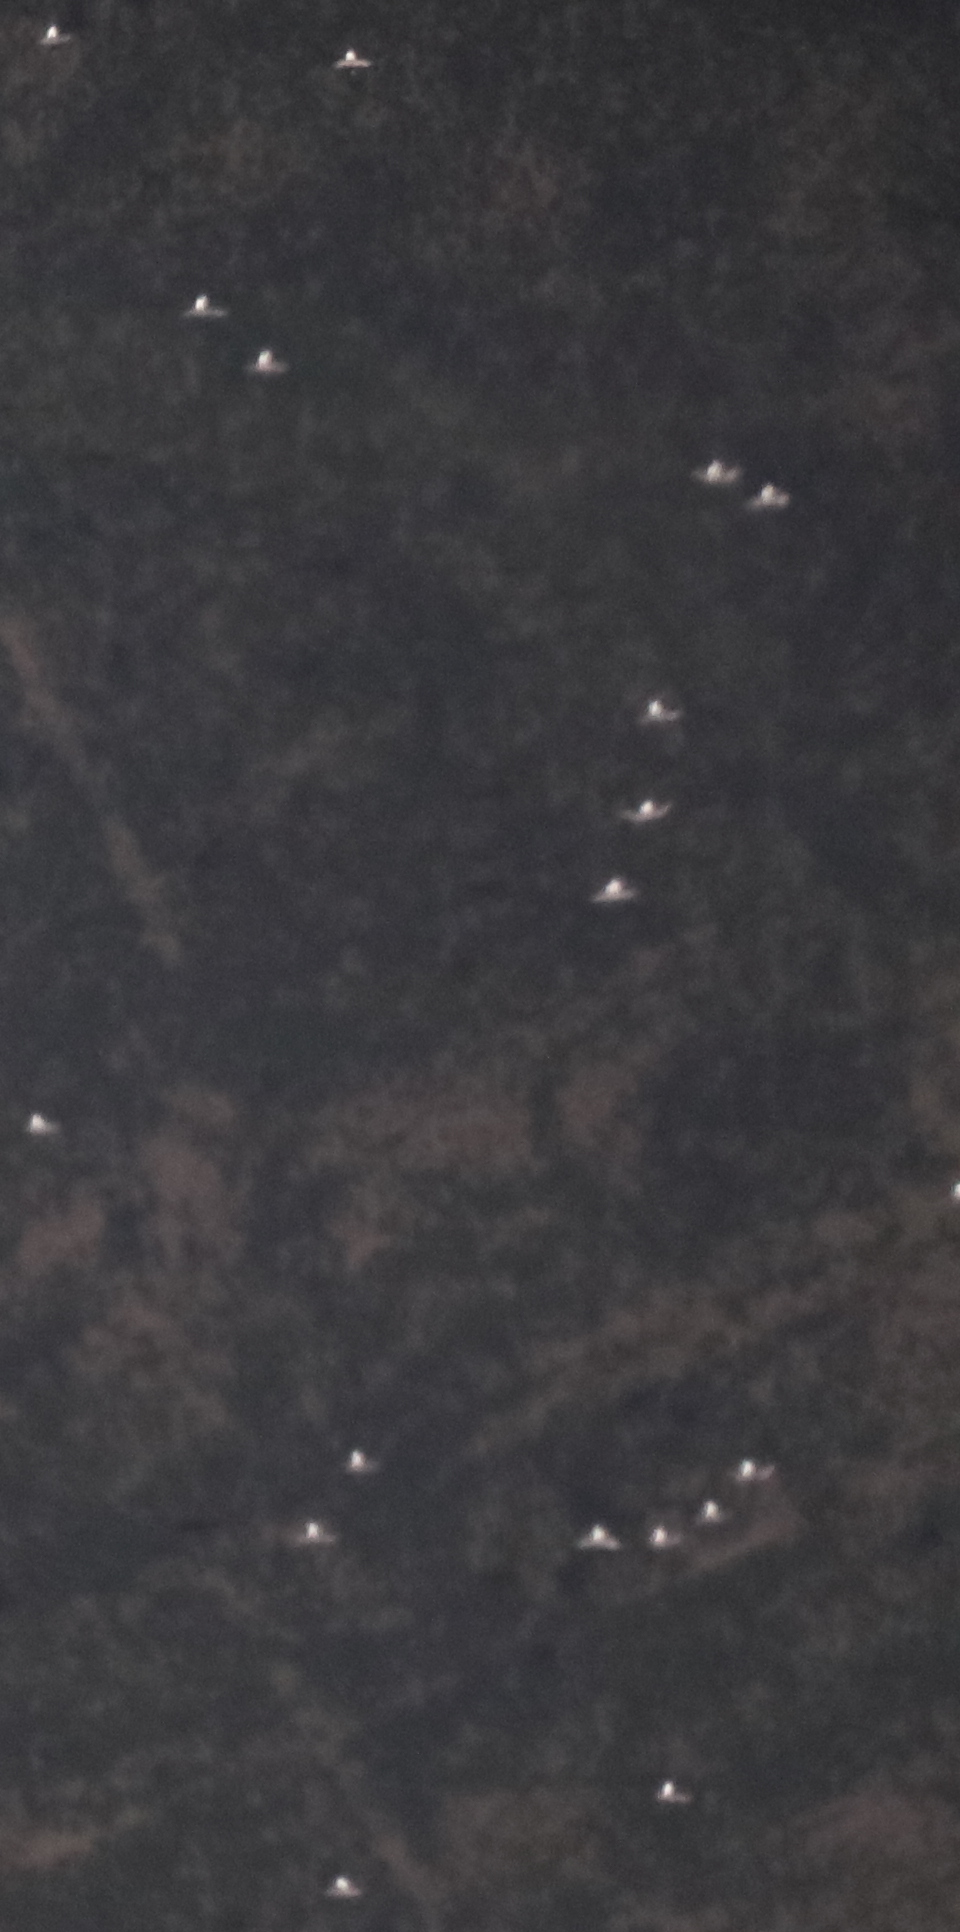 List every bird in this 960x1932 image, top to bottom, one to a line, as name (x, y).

brant (65, 37)
brant (359, 64)
brant (214, 306)
brant (266, 370)
brant (706, 480)
brant (770, 495)
brant (660, 706)
brant (653, 828)
brant (620, 899)
brant (45, 1125)
brant (366, 1464)
brant (758, 1472)
brant (722, 1522)
brant (318, 1532)
brant (597, 1543)
brant (660, 1543)
brant (666, 1803)
brant (349, 1889)